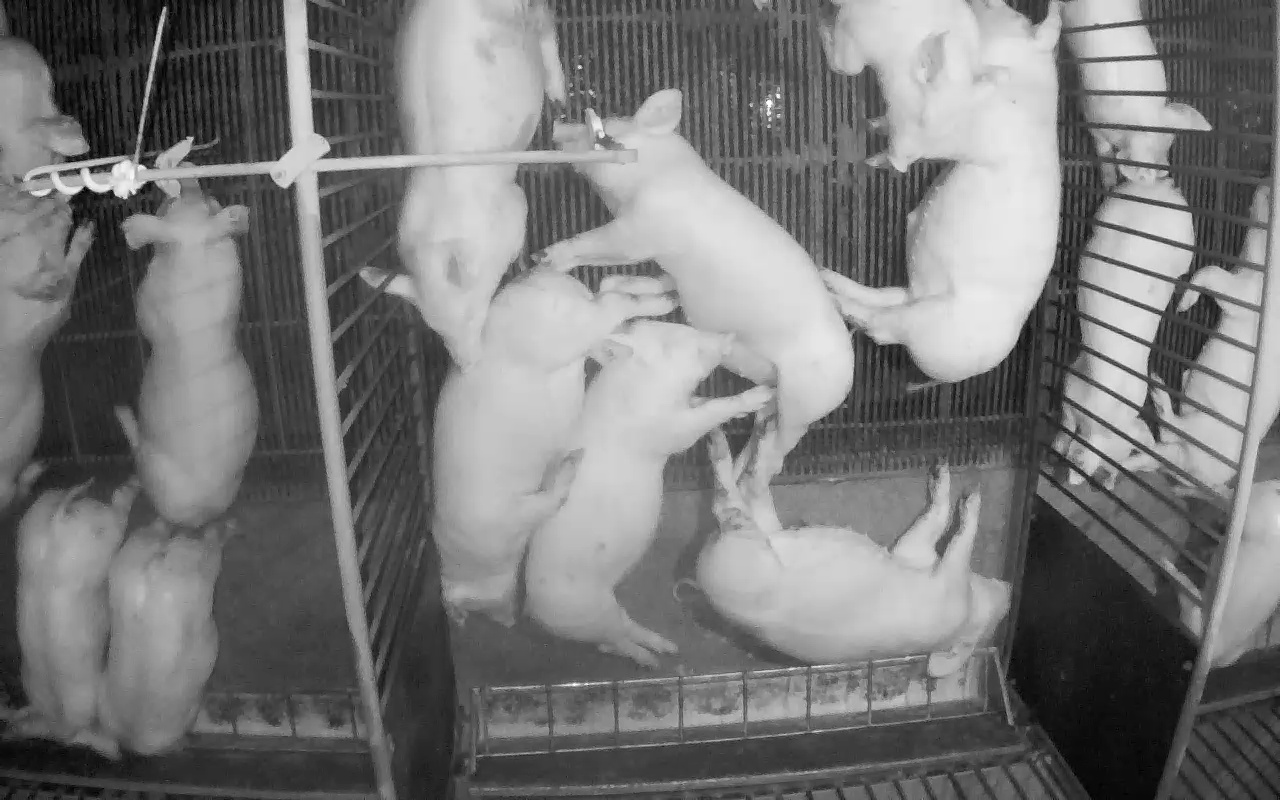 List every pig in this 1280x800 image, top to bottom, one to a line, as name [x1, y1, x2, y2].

pig [357, 0, 566, 376]
pig [819, 0, 1014, 174]
pig [1064, 0, 1212, 190]
pig [818, 2, 1063, 392]
pig [1, 7, 93, 215]
pig [530, 85, 854, 495]
pig [111, 163, 262, 530]
pig [1049, 182, 1196, 491]
pig [1121, 185, 1277, 491]
pig [0, 199, 97, 513]
pig [430, 261, 681, 628]
pig [524, 317, 776, 673]
pig [673, 415, 1014, 678]
pig [3, 477, 141, 761]
pig [1155, 480, 1278, 669]
pig [98, 514, 241, 756]